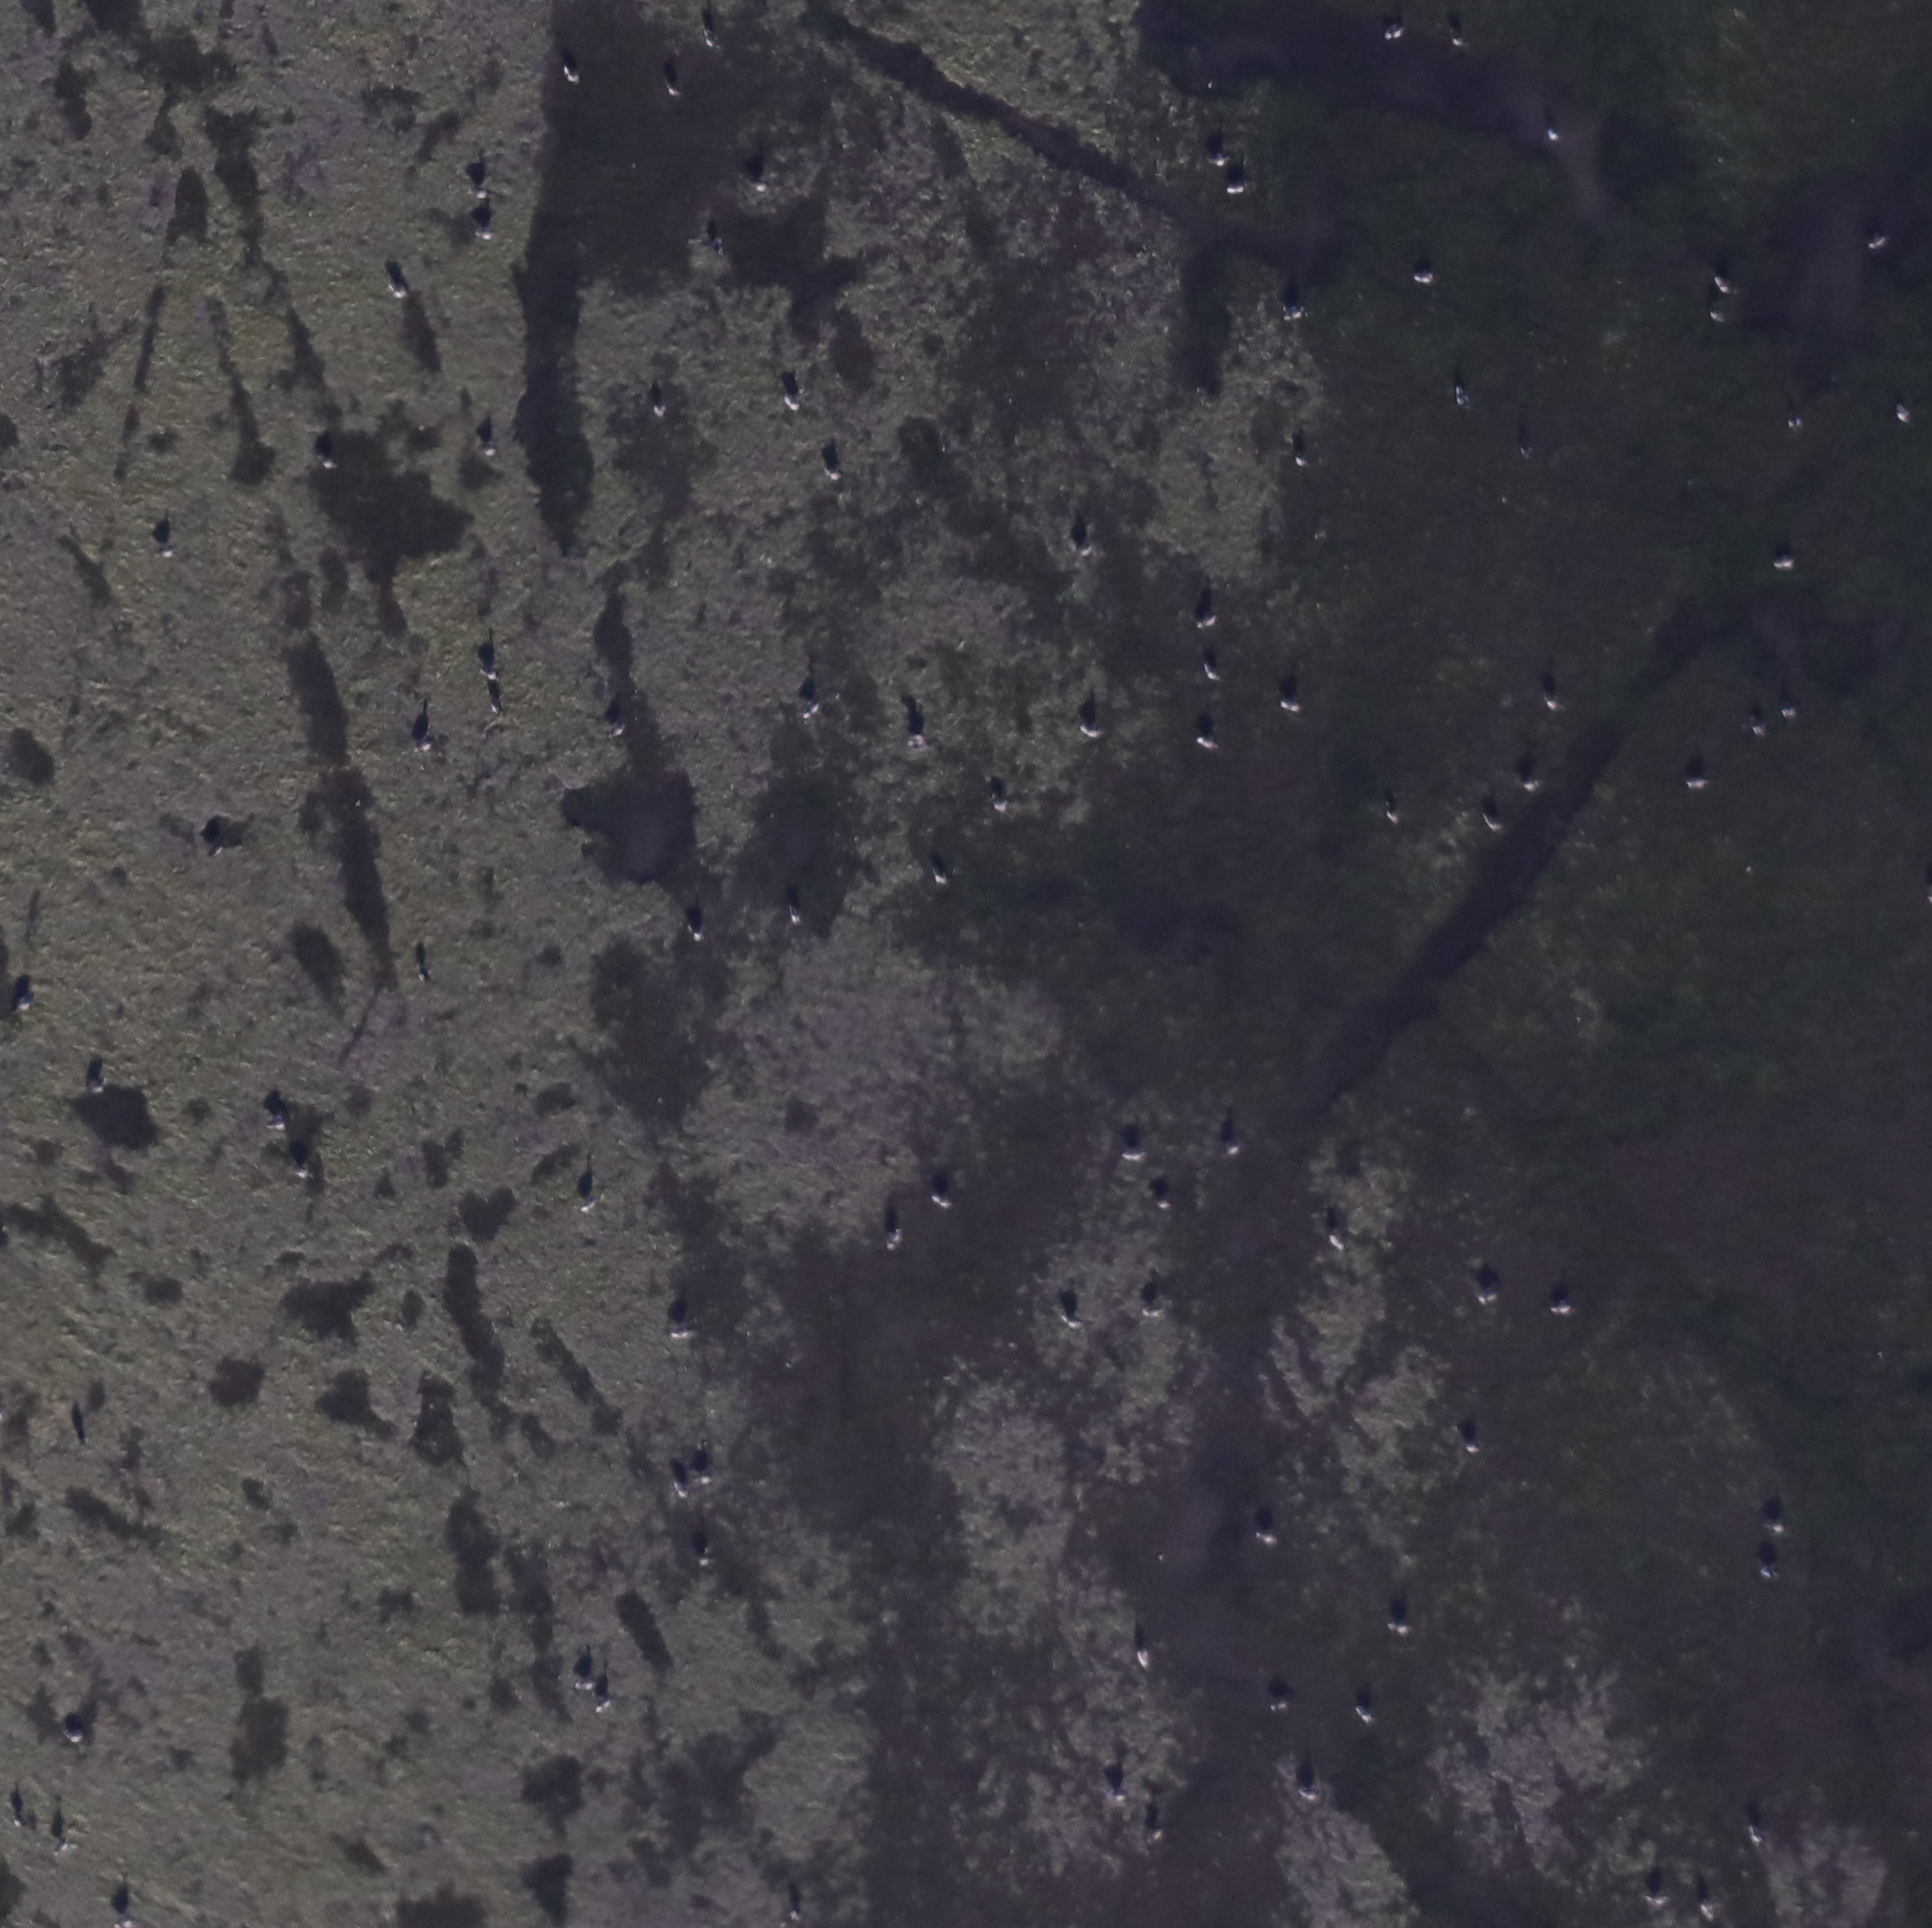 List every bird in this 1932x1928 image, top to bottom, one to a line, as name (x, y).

brant (1398, 29)
brant (1455, 36)
brant (713, 41)
brant (573, 75)
brant (672, 100)
other bird (1549, 135)
brant (1218, 148)
brant (758, 188)
brant (1242, 188)
brant (478, 190)
brant (1880, 230)
brant (486, 234)
brant (721, 246)
brant (1428, 278)
brant (1725, 281)
brant (406, 293)
brant (1289, 311)
brant (1719, 314)
brant (1458, 398)
brant (787, 401)
brant (659, 406)
brant (1797, 421)
brant (1901, 423)
brant (489, 443)
brant (1526, 450)
brant (1304, 455)
brant (328, 461)
brant (835, 462)
brant (169, 541)
brant (1075, 548)
brant (1785, 564)
brant (1210, 625)
brant (486, 677)
brant (1221, 678)
brant (1551, 703)
brant (1297, 705)
brant (1792, 709)
brant (493, 710)
brant (808, 717)
brant (1759, 721)
brant (616, 723)
brant (918, 737)
brant (1200, 739)
brant (1086, 740)
brant (427, 742)
brant (1705, 777)
brant (1533, 791)
brant (1004, 805)
brant (1392, 809)
brant (1489, 823)
brant (219, 855)
brant (933, 886)
brant (1929, 890)
brant (797, 926)
brant (694, 938)
brant (429, 976)
brant (22, 1002)
brant (96, 1089)
brant (277, 1125)
brant (1228, 1146)
brant (1138, 1159)
brant (306, 1162)
brant (945, 1196)
brant (595, 1206)
brant (1171, 1206)
brant (1336, 1237)
brant (896, 1243)
brant (1498, 1296)
brant (1561, 1312)
brant (1156, 1314)
brant (1080, 1326)
brant (679, 1339)
brant (1470, 1434)
brant (701, 1473)
brant (680, 1480)
brant (1780, 1521)
brant (1274, 1548)
brant (697, 1553)
brant (1761, 1565)
brant (1411, 1625)
brant (1150, 1662)
brant (585, 1686)
brant (1284, 1704)
brant (1373, 1708)
brant (610, 1713)
brant (74, 1736)
brant (1300, 1786)
brant (1106, 1796)
brant (26, 1819)
brant (1760, 1828)
brant (1154, 1829)
brant (68, 1846)
brant (1660, 1904)
brant (801, 1915)
brant (1703, 1915)
brant (133, 1921)